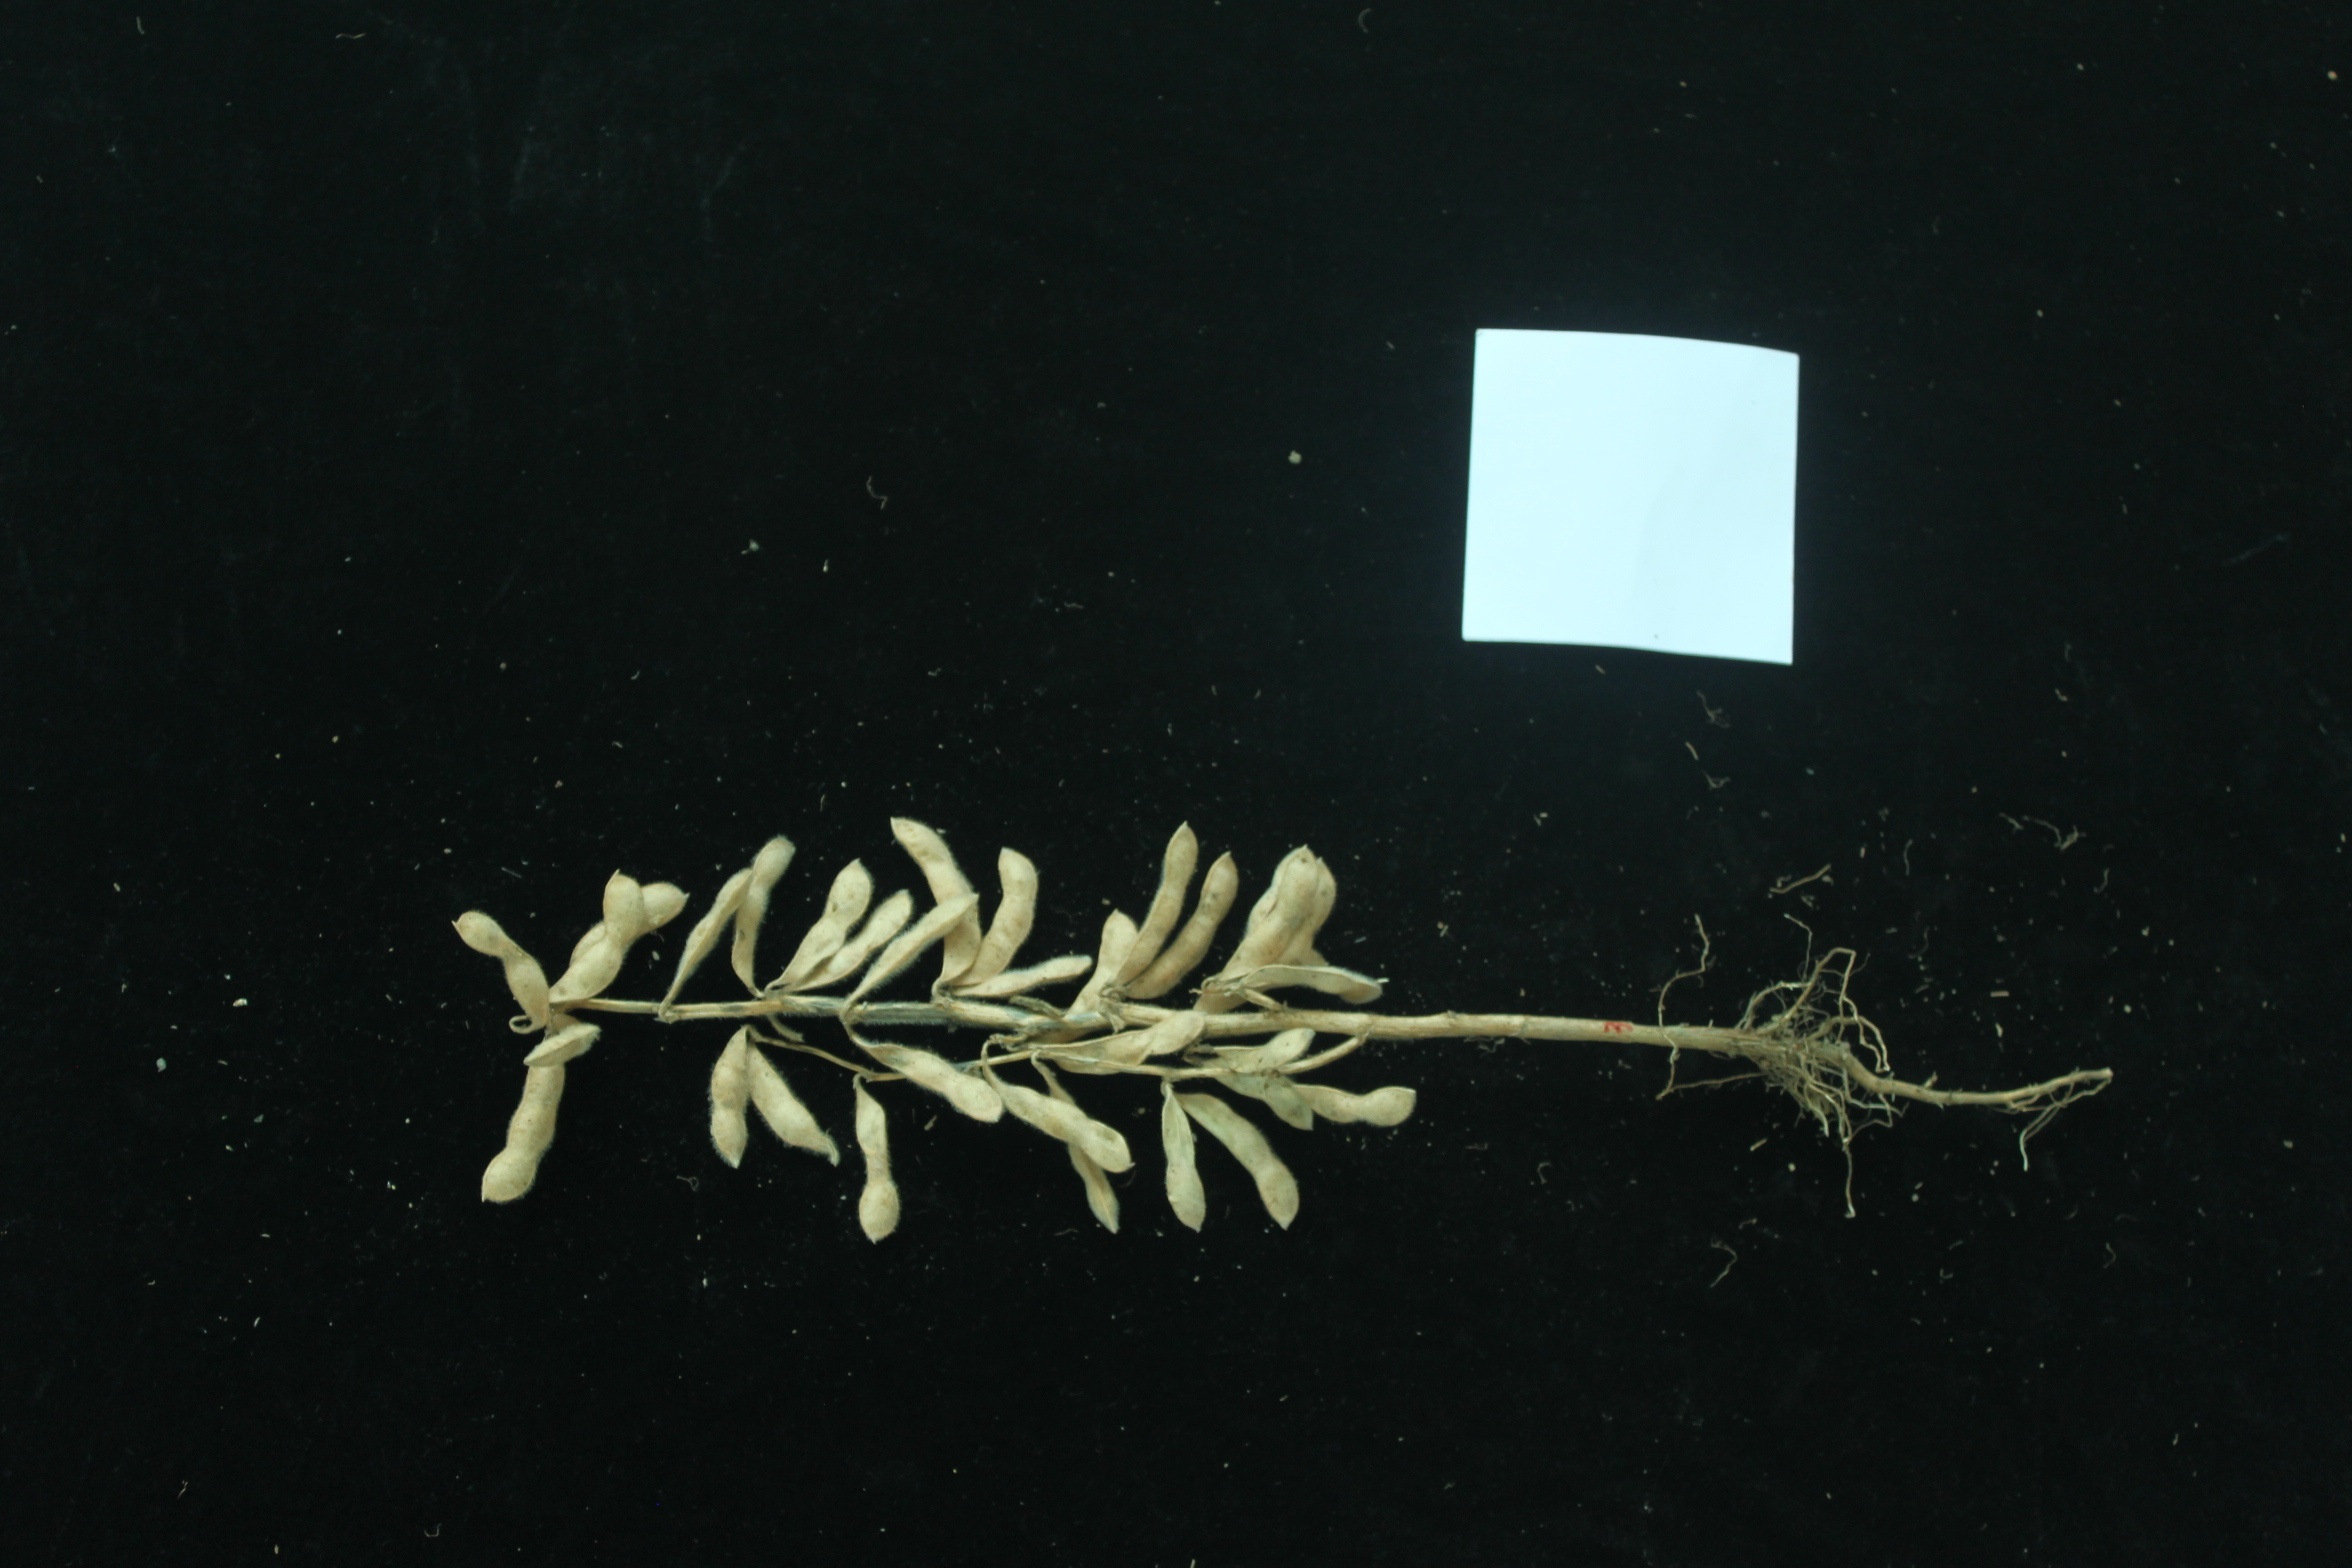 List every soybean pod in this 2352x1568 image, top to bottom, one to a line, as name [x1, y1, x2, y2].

soybean pod [890, 818, 980, 984]
soybean pod [1104, 822, 1198, 987]
soybean pod [732, 836, 793, 989]
soybean pod [1195, 845, 1382, 1015]
soybean pod [950, 848, 1038, 985]
soybean pod [1118, 852, 1237, 995]
soybean pod [767, 859, 869, 986]
soybean pod [668, 869, 754, 1000]
soybean pod [547, 872, 644, 1001]
soybean pod [569, 881, 687, 976]
soybean pod [782, 892, 909, 991]
soybean pod [849, 894, 977, 999]
soybean pod [454, 910, 548, 1031]
soybean pod [1056, 910, 1138, 1038]
soybean pod [952, 956, 1091, 995]
soybean pod [1043, 1011, 1203, 1074]
soybean pod [524, 1016, 600, 1065]
soybean pod [711, 1026, 747, 1168]
soybean pod [1213, 1028, 1314, 1071]
soybean pod [481, 1034, 565, 1201]
soybean pod [853, 1038, 1001, 1123]
soybean pod [744, 1040, 838, 1163]
soybean pod [983, 1056, 1131, 1172]
soybean pod [1200, 1060, 1312, 1130]
soybean pod [1033, 1061, 1118, 1235]
soybean pod [854, 1076, 898, 1242]
soybean pod [1288, 1082, 1413, 1125]
soybean pod [1160, 1086, 1205, 1233]
soybean pod [1172, 1093, 1298, 1229]